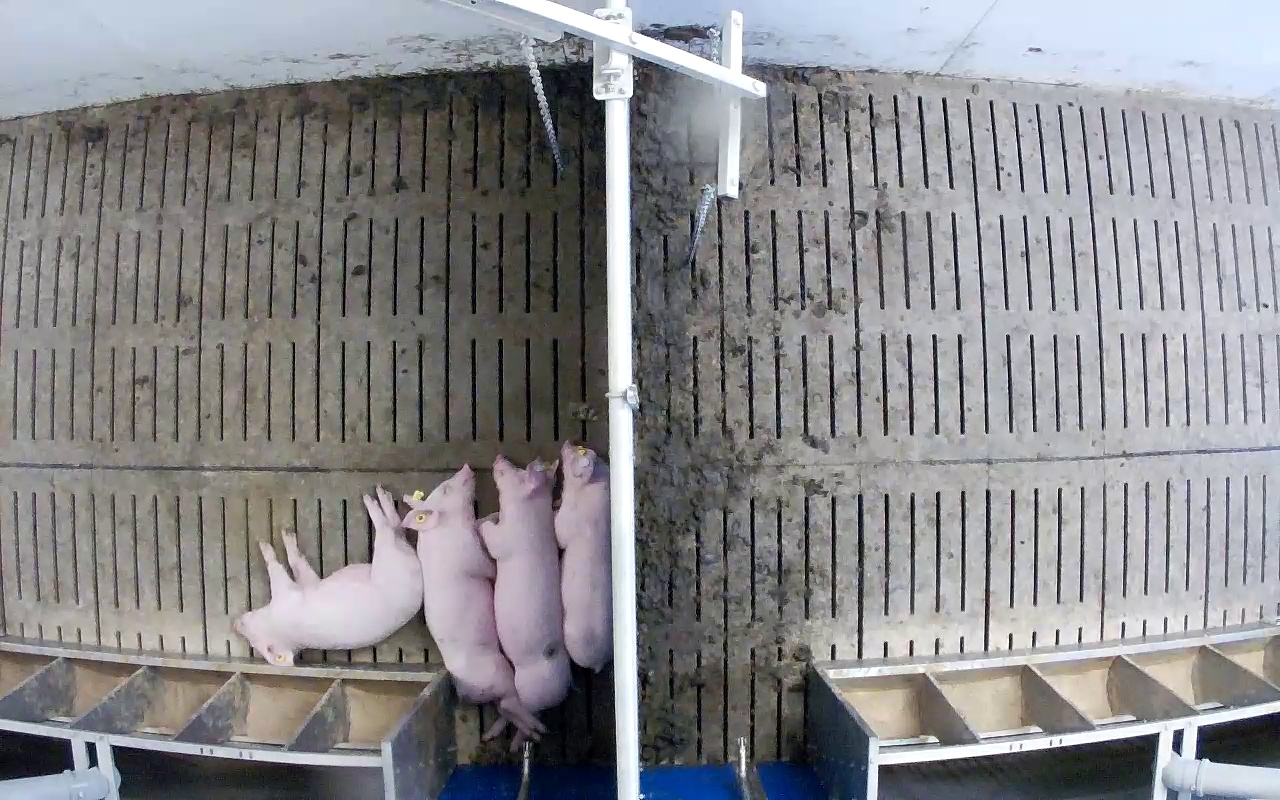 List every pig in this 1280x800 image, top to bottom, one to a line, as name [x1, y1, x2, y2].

pig [553, 439, 615, 673]
pig [478, 454, 583, 757]
pig [399, 463, 546, 741]
pig [232, 485, 423, 669]